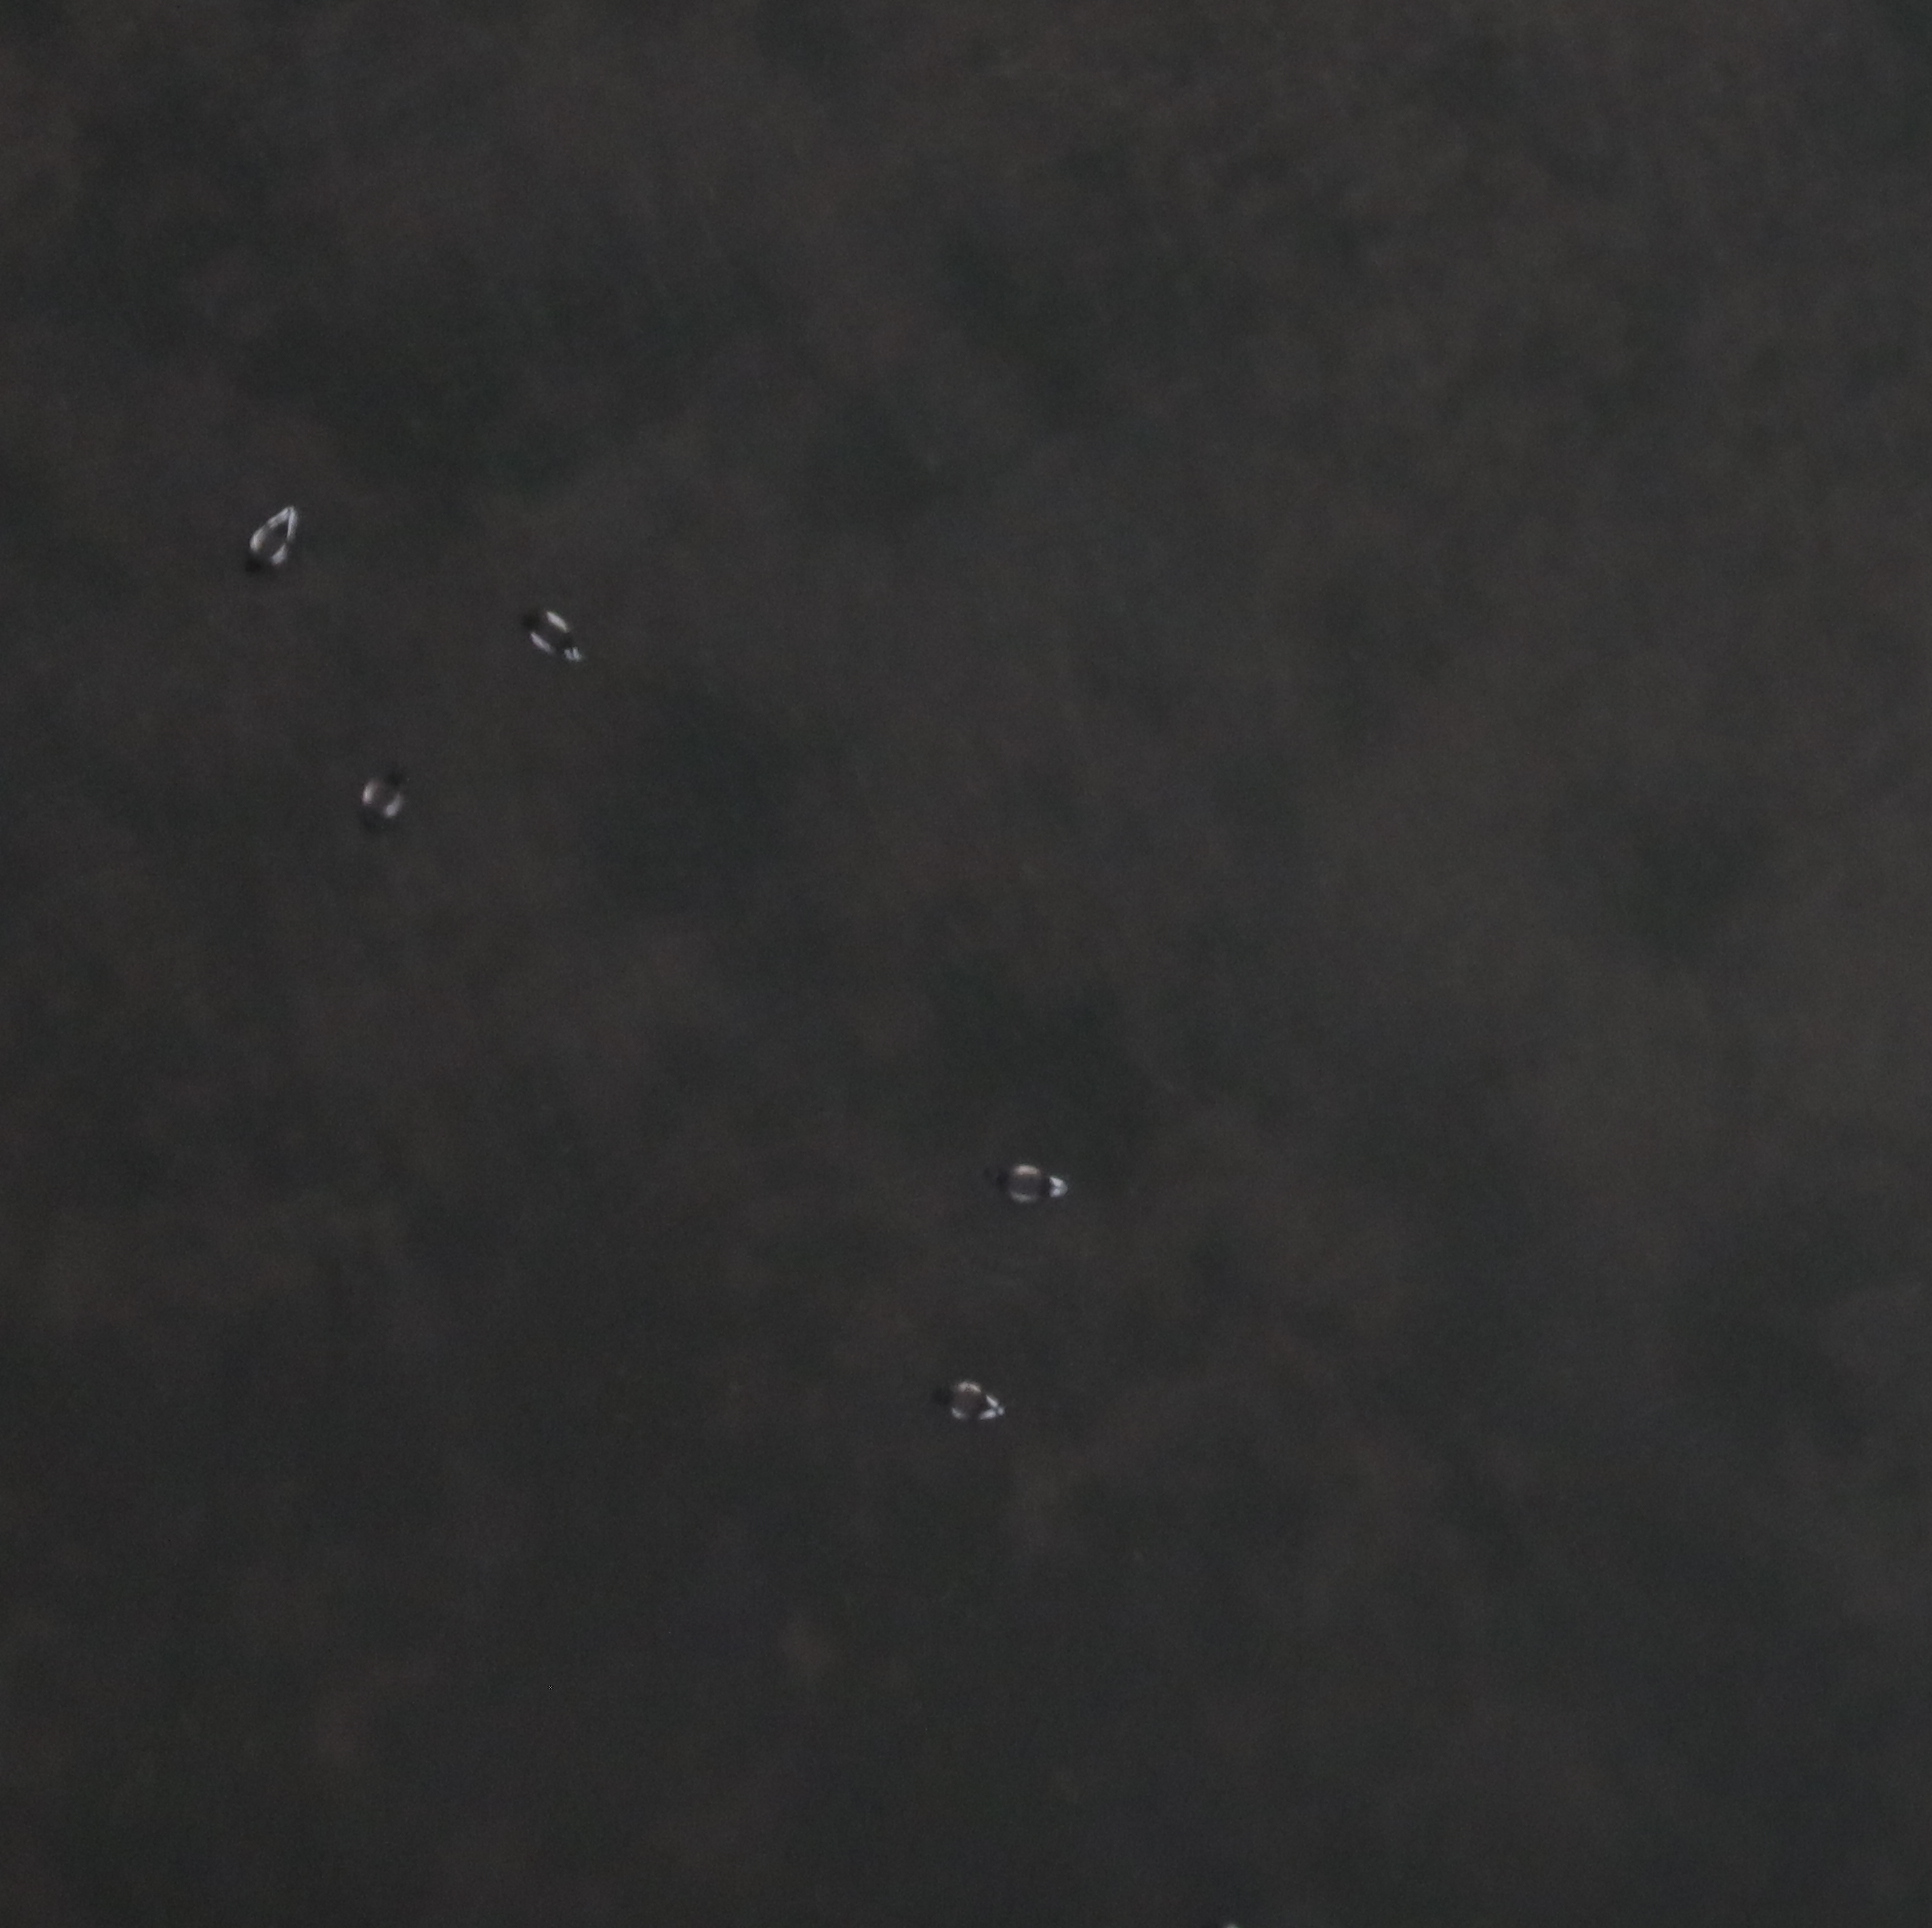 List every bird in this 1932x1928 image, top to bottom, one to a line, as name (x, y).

brant (271, 541)
brant (553, 635)
brant (382, 797)
brant (1029, 1185)
brant (969, 1401)